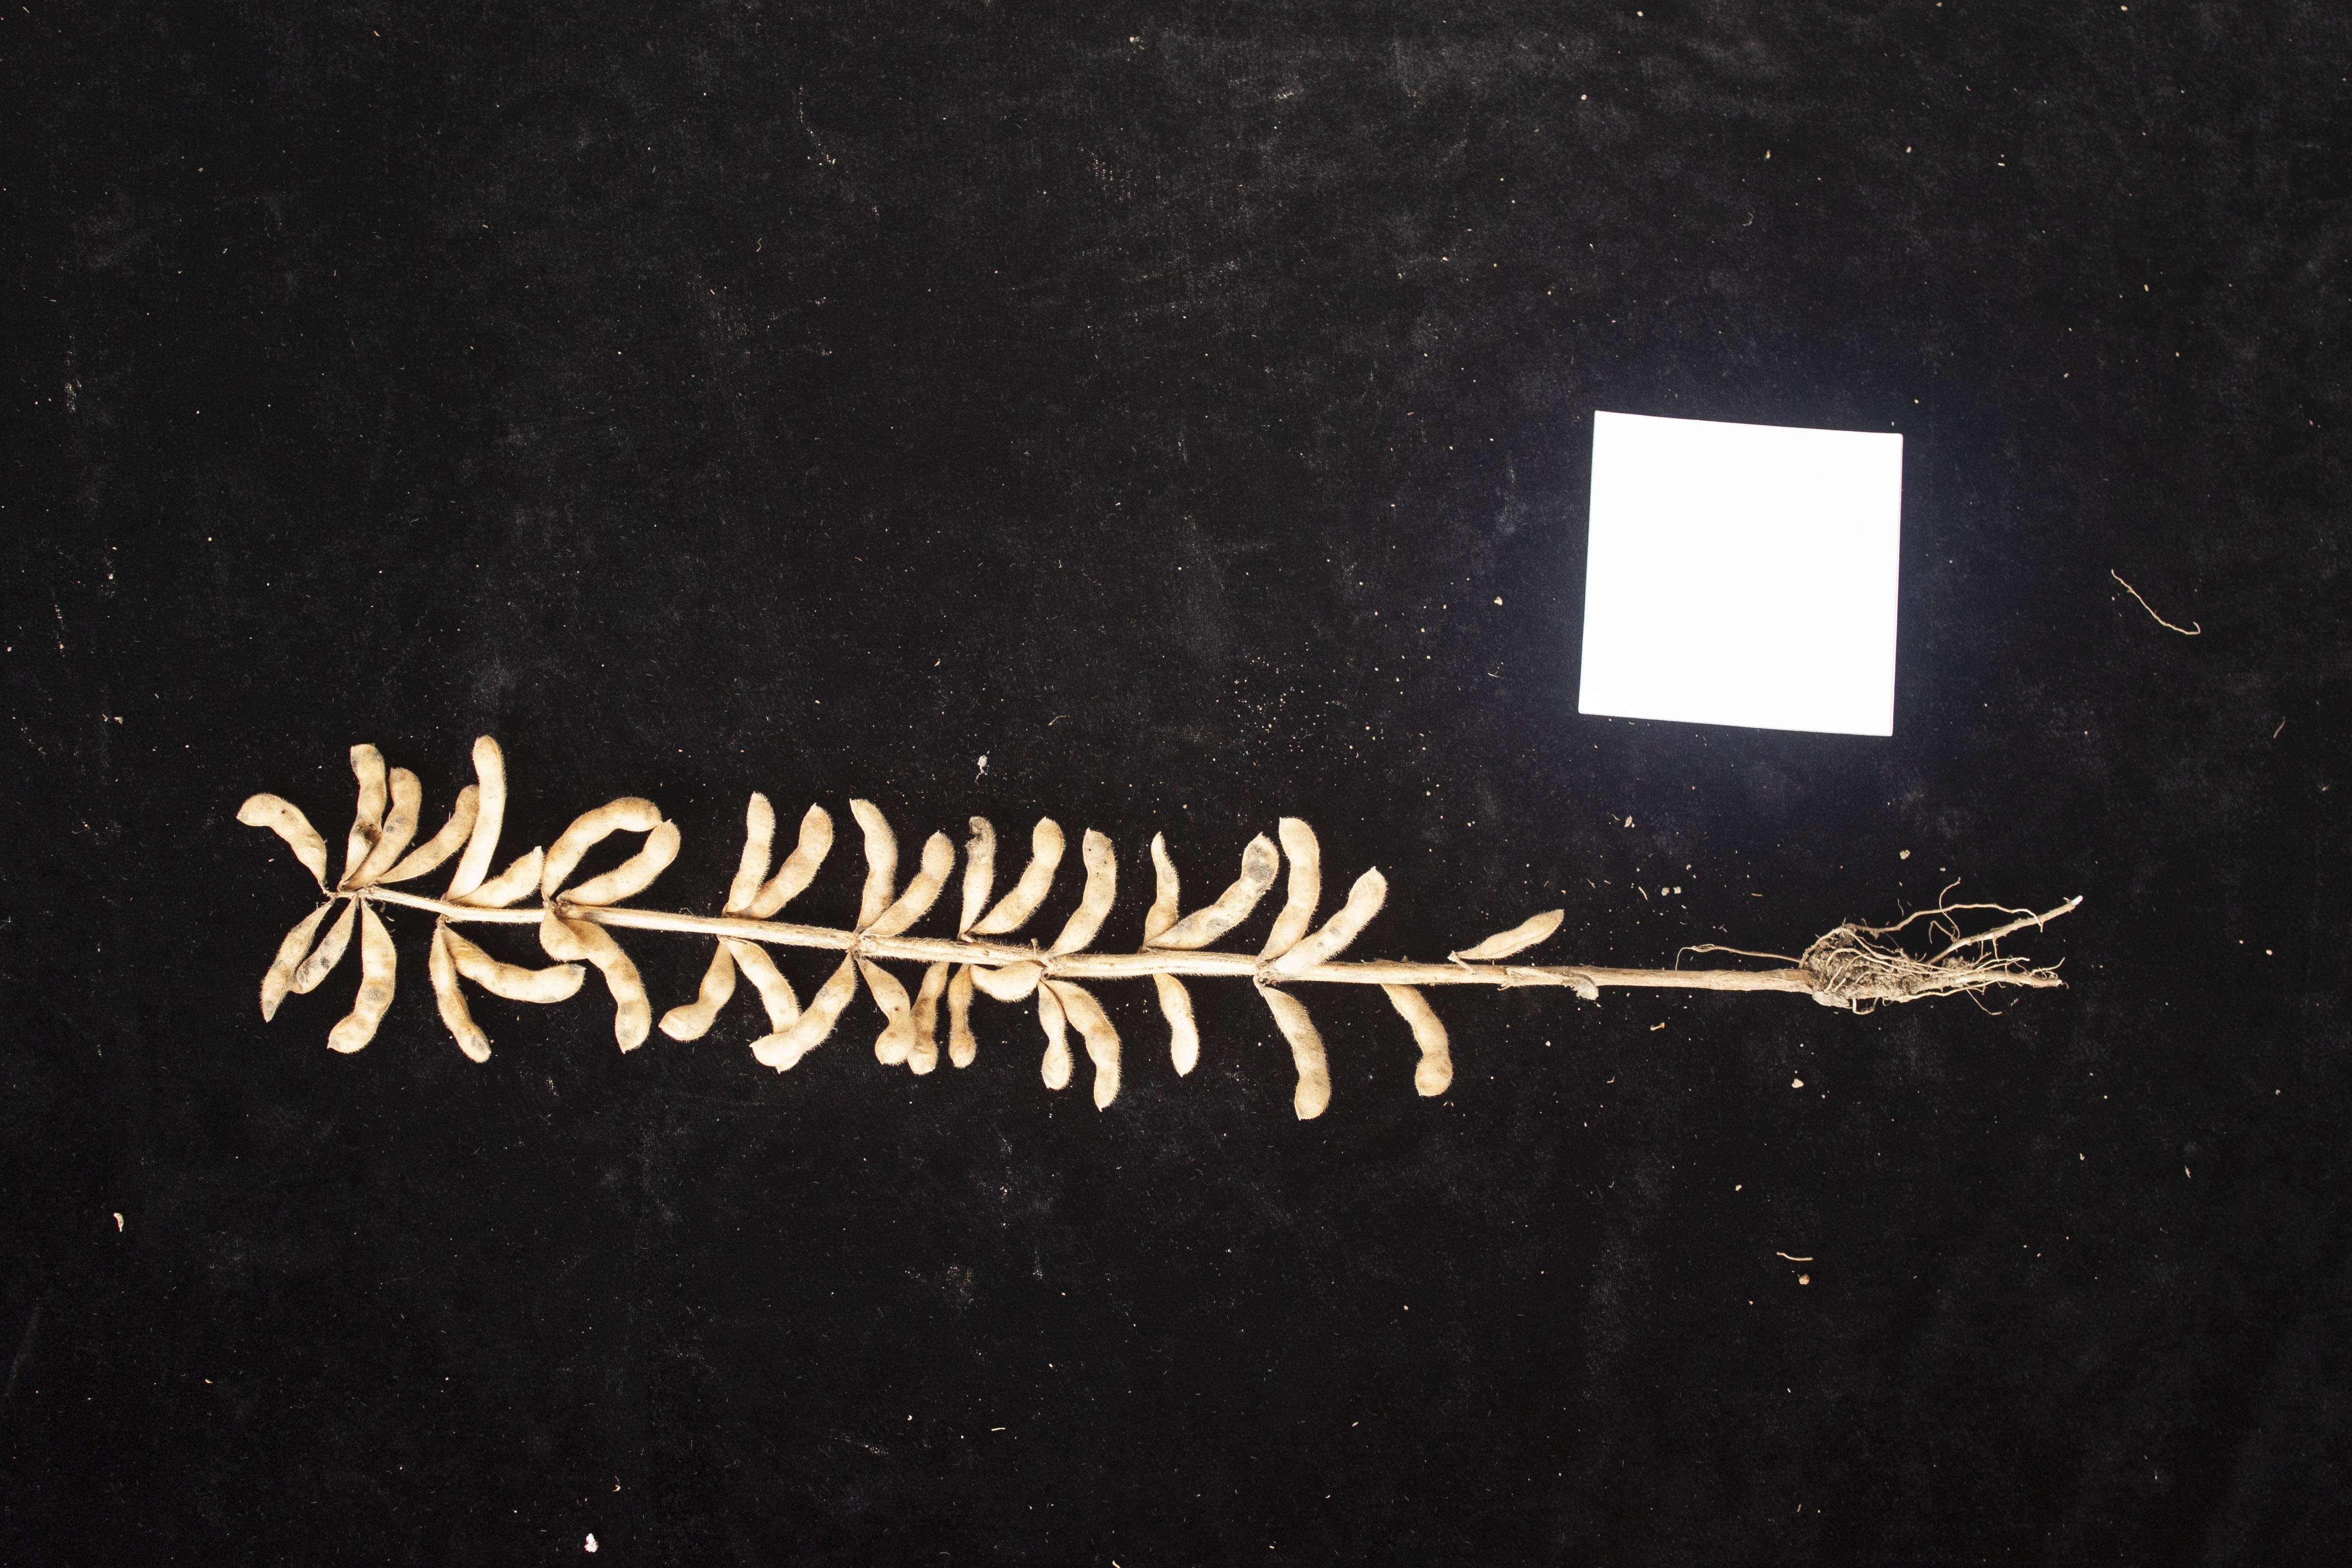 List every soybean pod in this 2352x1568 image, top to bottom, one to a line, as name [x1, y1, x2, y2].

soybean pod [441, 735, 507, 901]
soybean pod [337, 745, 388, 894]
soybean pod [345, 768, 423, 889]
soybean pod [369, 786, 479, 885]
soybean pod [722, 790, 777, 917]
soybean pod [236, 794, 328, 890]
soybean pod [541, 796, 663, 902]
soybean pod [848, 799, 898, 935]
soybean pod [738, 802, 834, 920]
soybean pod [957, 816, 997, 936]
soybean pod [969, 816, 1066, 936]
soybean pod [1259, 818, 1323, 964]
soybean pod [554, 820, 681, 908]
soybean pod [1041, 829, 1118, 962]
soybean pod [860, 830, 955, 938]
soybean pod [1142, 831, 1178, 946]
soybean pod [1145, 833, 1281, 951]
soybean pod [453, 846, 545, 908]
soybean pod [1268, 867, 1388, 973]
soybean pod [289, 897, 356, 996]
soybean pod [326, 898, 397, 1055]
soybean pod [259, 898, 337, 1025]
soybean pod [1448, 907, 1565, 962]
soybean pod [539, 909, 653, 1054]
soybean pod [428, 917, 493, 1065]
soybean pod [444, 923, 587, 1005]
soybean pod [719, 937, 802, 1075]
soybean pod [657, 941, 735, 1044]
soybean pod [749, 954, 858, 1068]
soybean pod [855, 958, 919, 1066]
soybean pod [971, 963, 1045, 1004]
soybean pod [906, 964, 948, 1076]
soybean pod [947, 965, 977, 1070]
soybean pod [1150, 969, 1199, 1079]
soybean pod [1043, 978, 1122, 1112]
soybean pod [1252, 979, 1331, 1121]
soybean pod [1038, 981, 1074, 1091]
soybean pod [1381, 986, 1452, 1098]